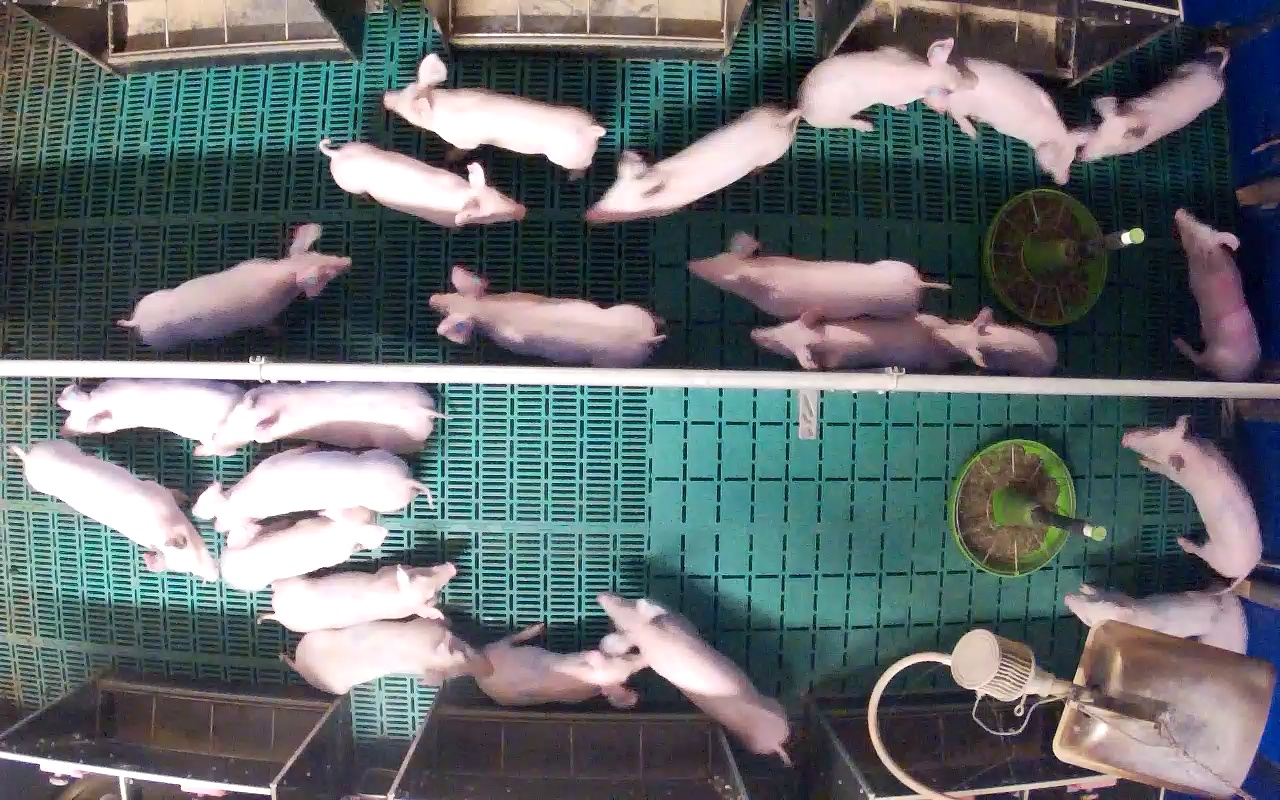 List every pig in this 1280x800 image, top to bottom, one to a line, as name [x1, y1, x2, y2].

pig [791, 36, 967, 132]
pig [1075, 47, 1230, 165]
pig [383, 52, 608, 181]
pig [946, 53, 1093, 186]
pig [582, 100, 802, 224]
pig [317, 135, 526, 227]
pig [1171, 205, 1262, 382]
pig [115, 221, 351, 350]
pig [684, 230, 952, 321]
pig [427, 263, 665, 366]
pig [932, 305, 1059, 375]
pig [751, 308, 951, 372]
pig [55, 375, 248, 456]
pig [212, 380, 453, 457]
pig [1122, 413, 1263, 583]
pig [6, 433, 223, 585]
pig [192, 444, 436, 536]
pig [219, 507, 389, 593]
pig [254, 560, 460, 635]
pig [1063, 582, 1222, 652]
pig [1201, 582, 1249, 659]
pig [594, 588, 795, 769]
pig [276, 618, 495, 694]
pig [471, 621, 651, 709]